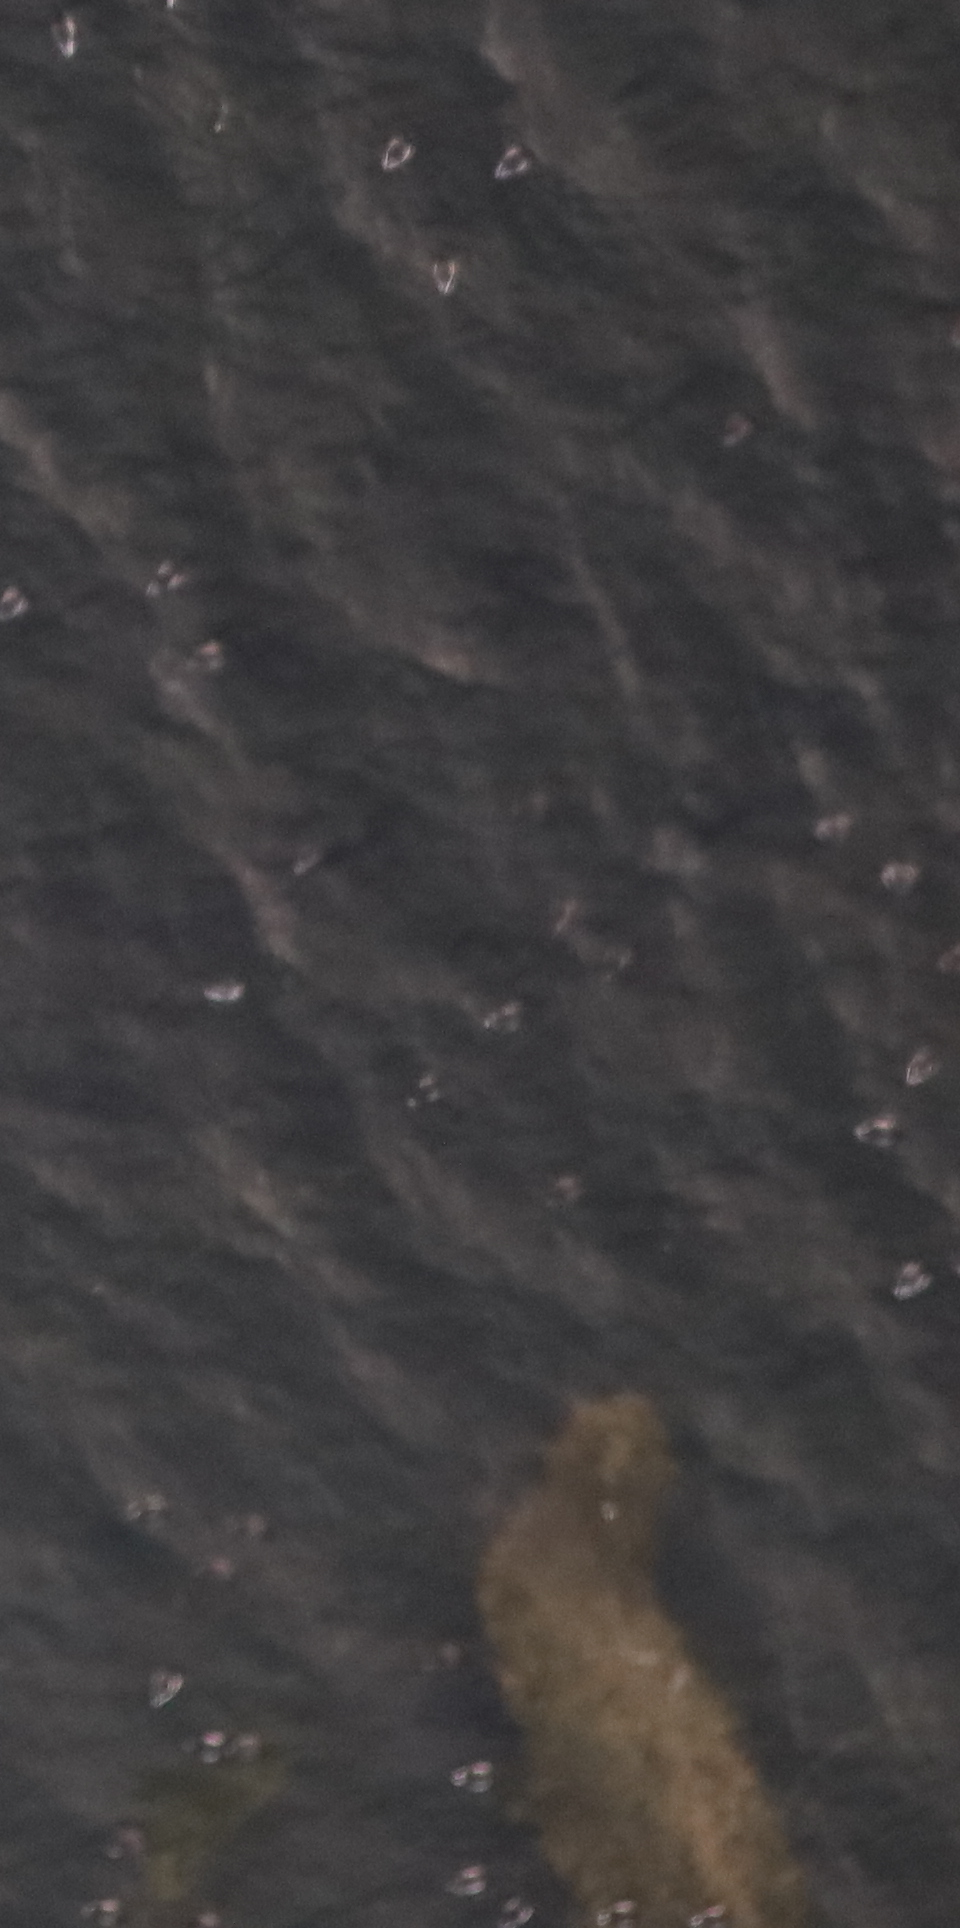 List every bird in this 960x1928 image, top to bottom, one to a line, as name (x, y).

brant (66, 27)
brant (218, 115)
brant (401, 156)
brant (509, 161)
brant (446, 277)
brant (738, 425)
brant (166, 584)
brant (6, 600)
brant (207, 659)
brant (832, 831)
brant (303, 856)
brant (896, 874)
brant (223, 988)
brant (507, 1019)
brant (921, 1064)
brant (425, 1090)
brant (874, 1133)
brant (567, 1193)
brant (917, 1281)
brant (146, 1513)
brant (222, 1575)
brant (439, 1659)
brant (166, 1681)
brant (209, 1747)
brant (252, 1748)
brant (474, 1776)
brant (129, 1848)
brant (468, 1879)
brant (625, 1913)
brant (107, 1916)
brant (709, 1917)
brant (520, 1918)